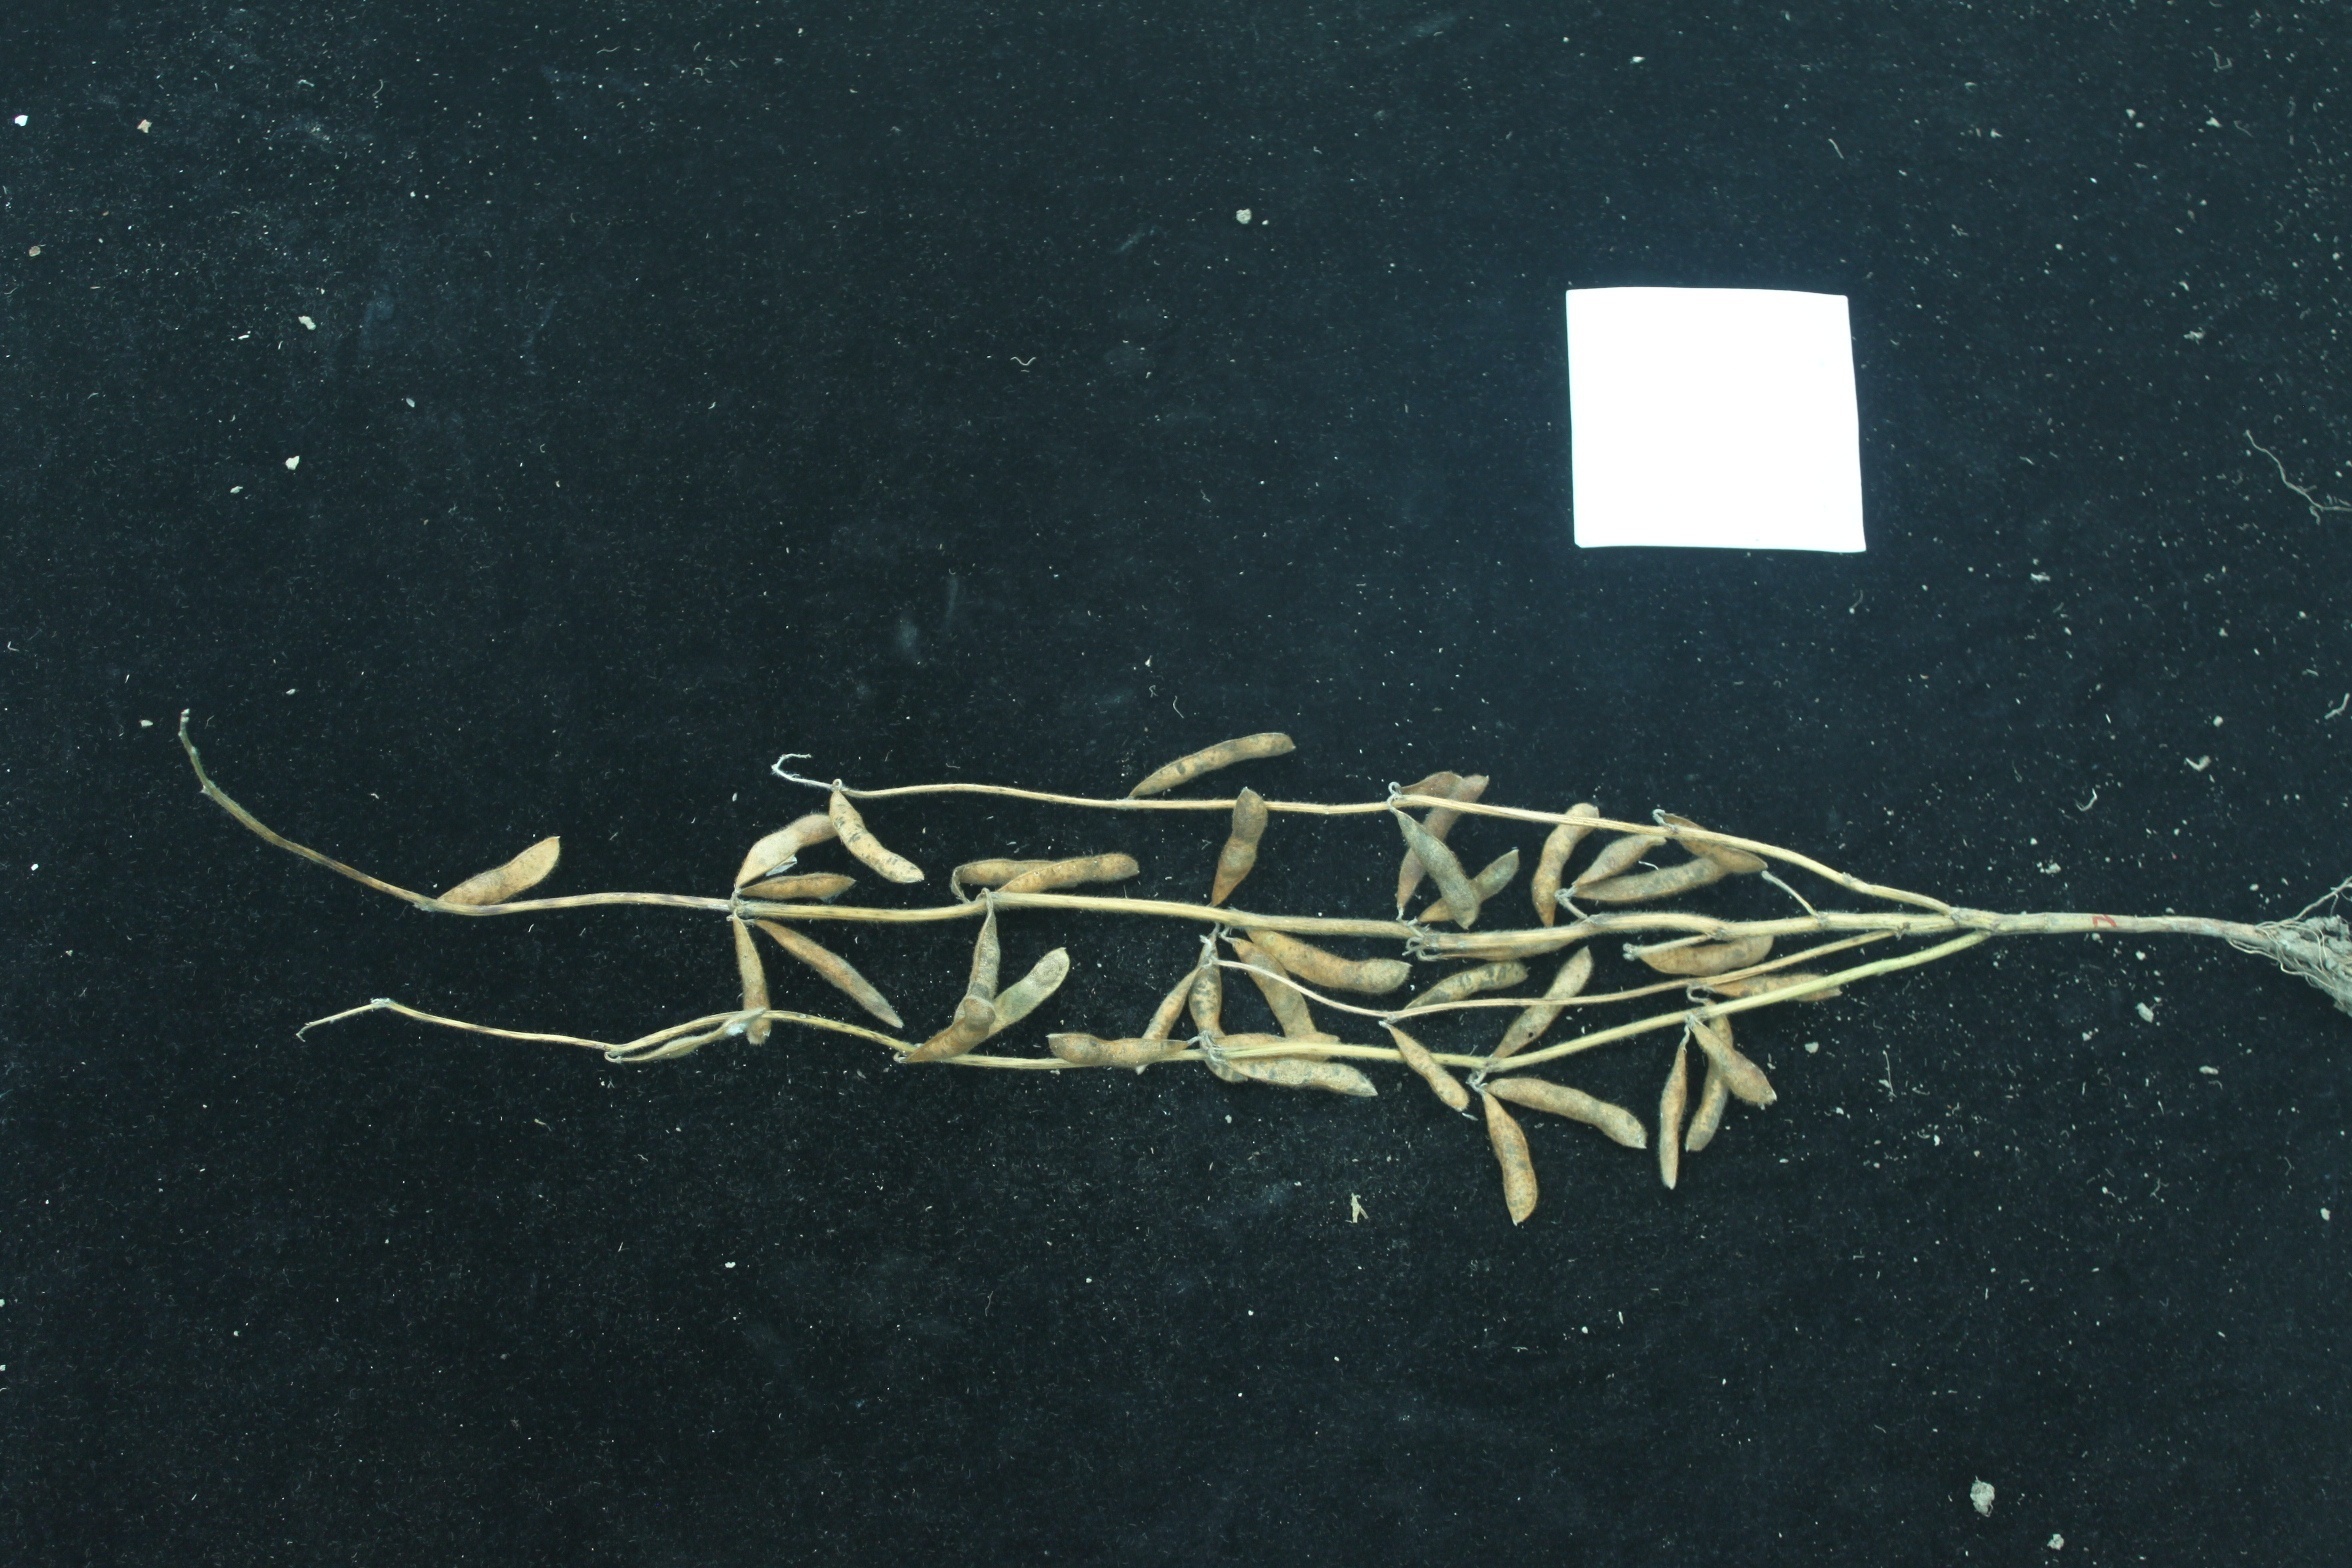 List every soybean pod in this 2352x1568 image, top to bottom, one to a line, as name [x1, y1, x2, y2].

soybean pod [1128, 733, 1294, 796]
soybean pod [1396, 772, 1461, 795]
soybean pod [1397, 774, 1487, 908]
soybean pod [829, 783, 922, 883]
soybean pod [1211, 787, 1267, 904]
soybean pod [1531, 801, 1598, 926]
soybean pod [1393, 806, 1477, 929]
soybean pod [1661, 812, 1766, 871]
soybean pod [737, 814, 834, 887]
soybean pod [438, 835, 558, 904]
soybean pod [1572, 835, 1665, 884]
soybean pod [1419, 848, 1517, 921]
soybean pod [996, 853, 1138, 892]
soybean pod [950, 859, 1077, 894]
soybean pod [1567, 859, 1726, 900]
soybean pod [737, 872, 856, 898]
soybean pod [899, 901, 1068, 1060]
soybean pod [733, 909, 770, 1043]
soybean pod [746, 918, 902, 1028]
soybean pod [1246, 930, 1411, 990]
soybean pod [1188, 932, 1248, 1082]
soybean pod [1636, 934, 1772, 974]
soybean pod [1221, 936, 1316, 1038]
soybean pod [1491, 946, 1590, 1056]
soybean pod [1404, 962, 1527, 1007]
soybean pod [1134, 967, 1203, 1073]
soybean pod [1705, 974, 1840, 1000]
soybean pod [1686, 998, 1733, 1150]
soybean pod [627, 1006, 767, 1060]
soybean pod [1688, 1014, 1776, 1102]
soybean pod [1382, 1023, 1468, 1110]
soybean pod [1048, 1033, 1190, 1066]
soybean pod [1658, 1036, 1686, 1188]
soybean pod [1217, 1058, 1375, 1096]
soybean pod [1484, 1079, 1646, 1147]
soybean pod [1477, 1091, 1536, 1224]